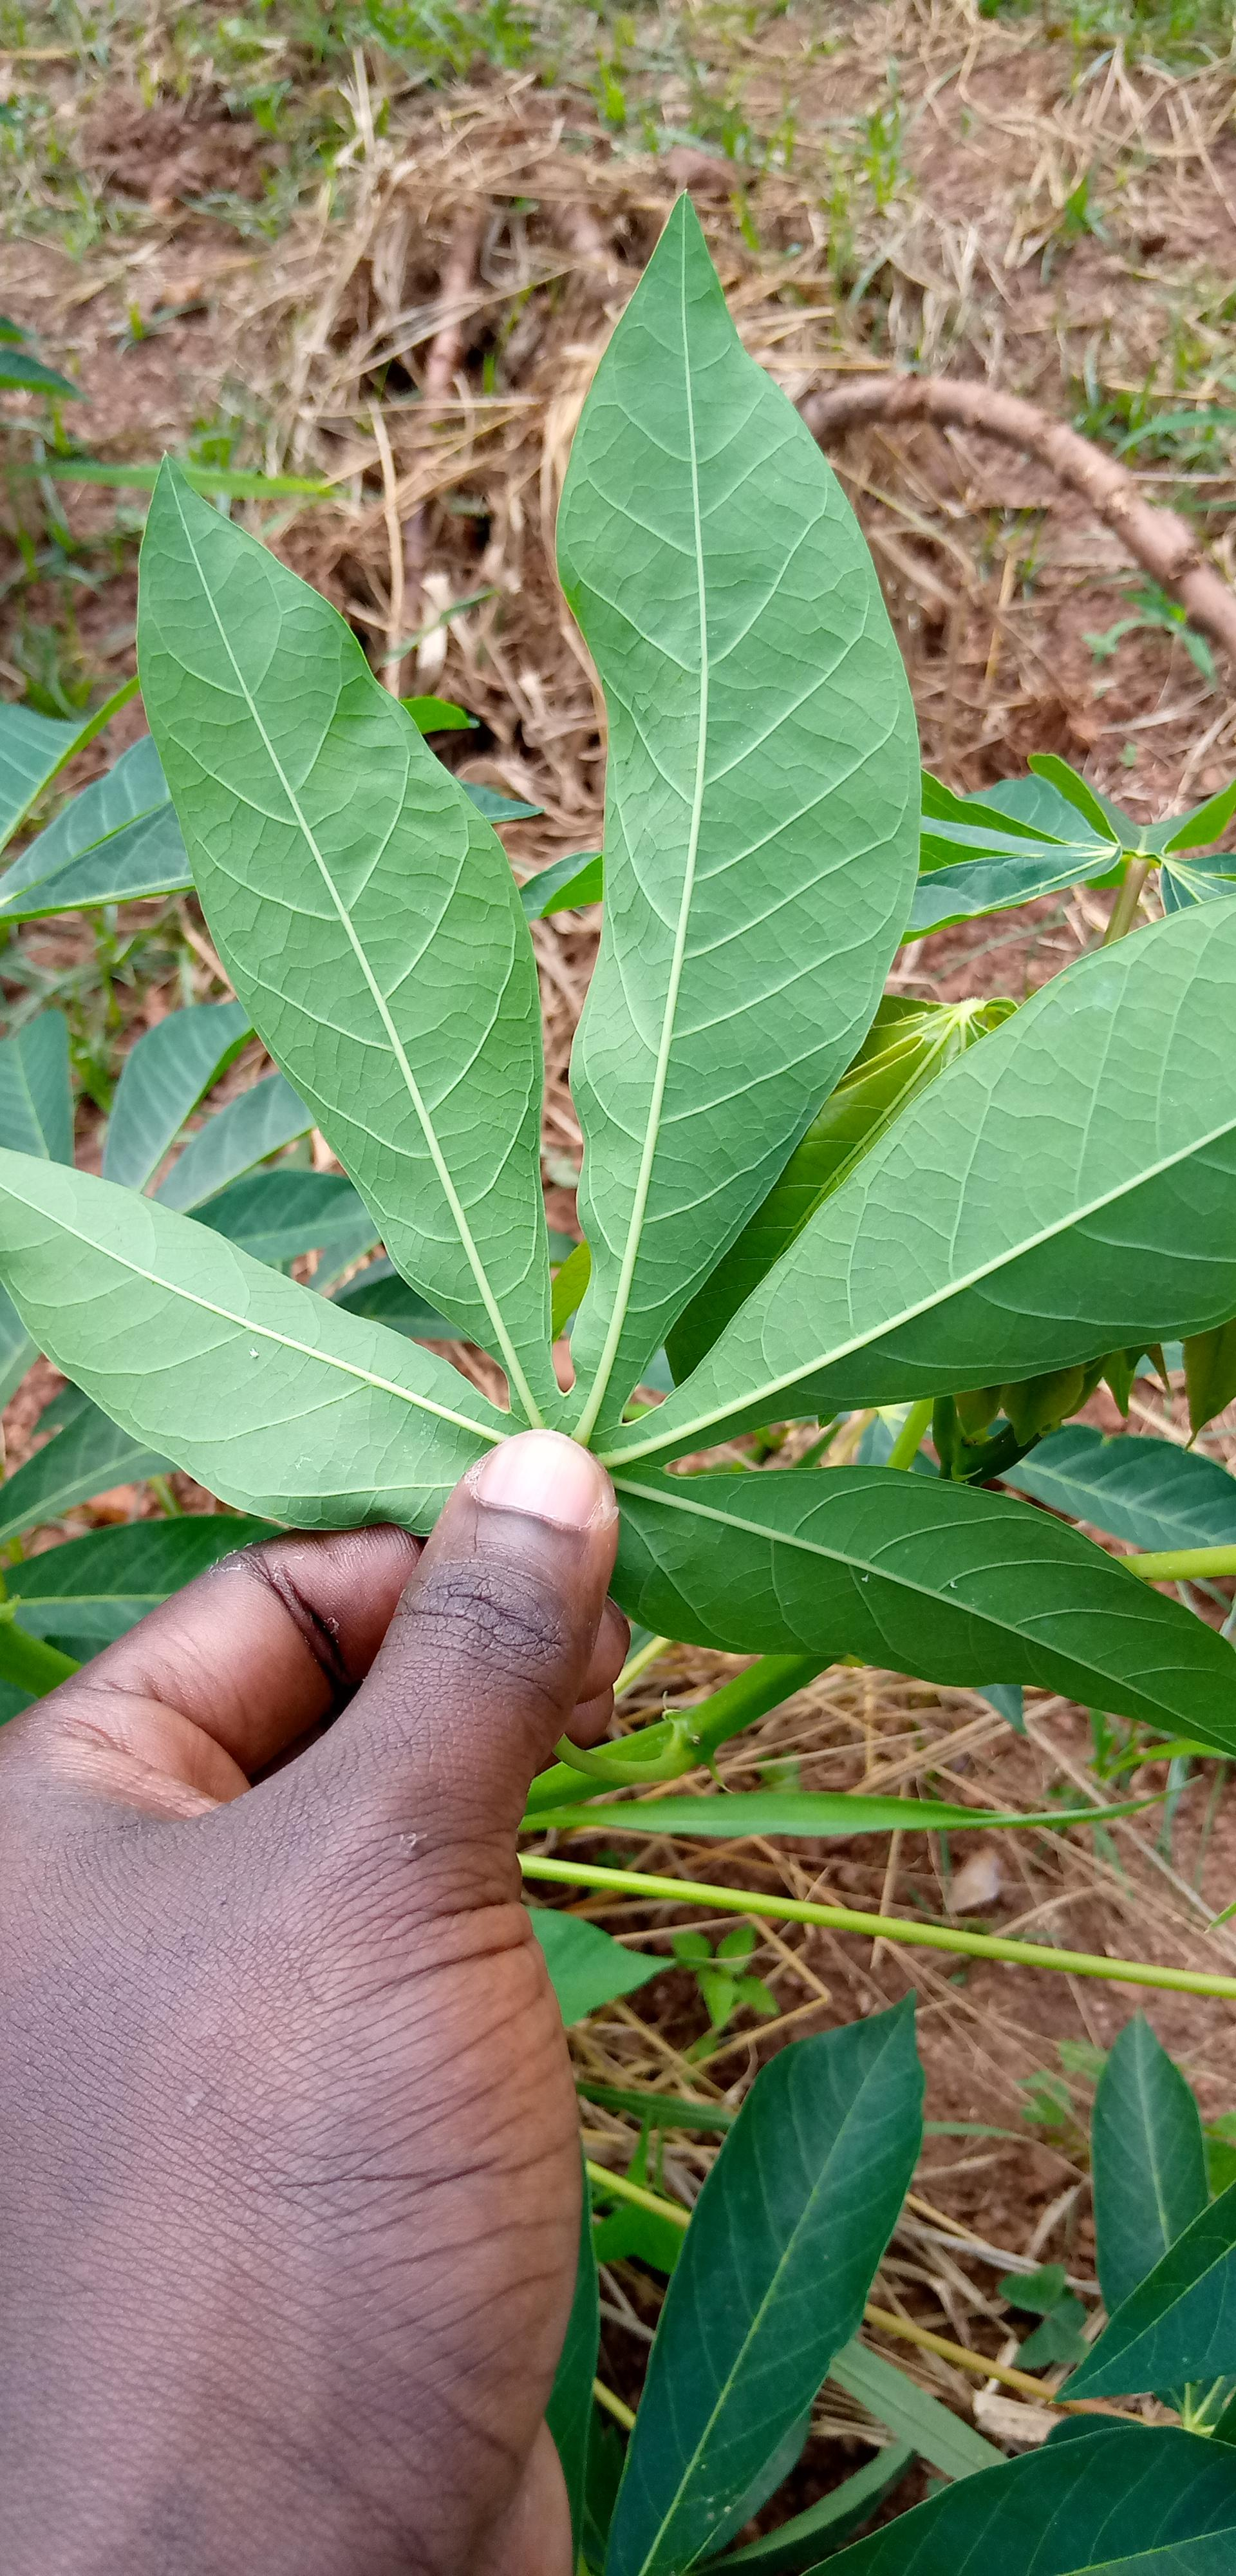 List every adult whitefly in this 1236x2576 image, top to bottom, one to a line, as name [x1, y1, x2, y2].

whitefly [248, 1345, 261, 1363]
whitefly [857, 1570, 870, 1584]
whitefly [948, 1580, 960, 1592]